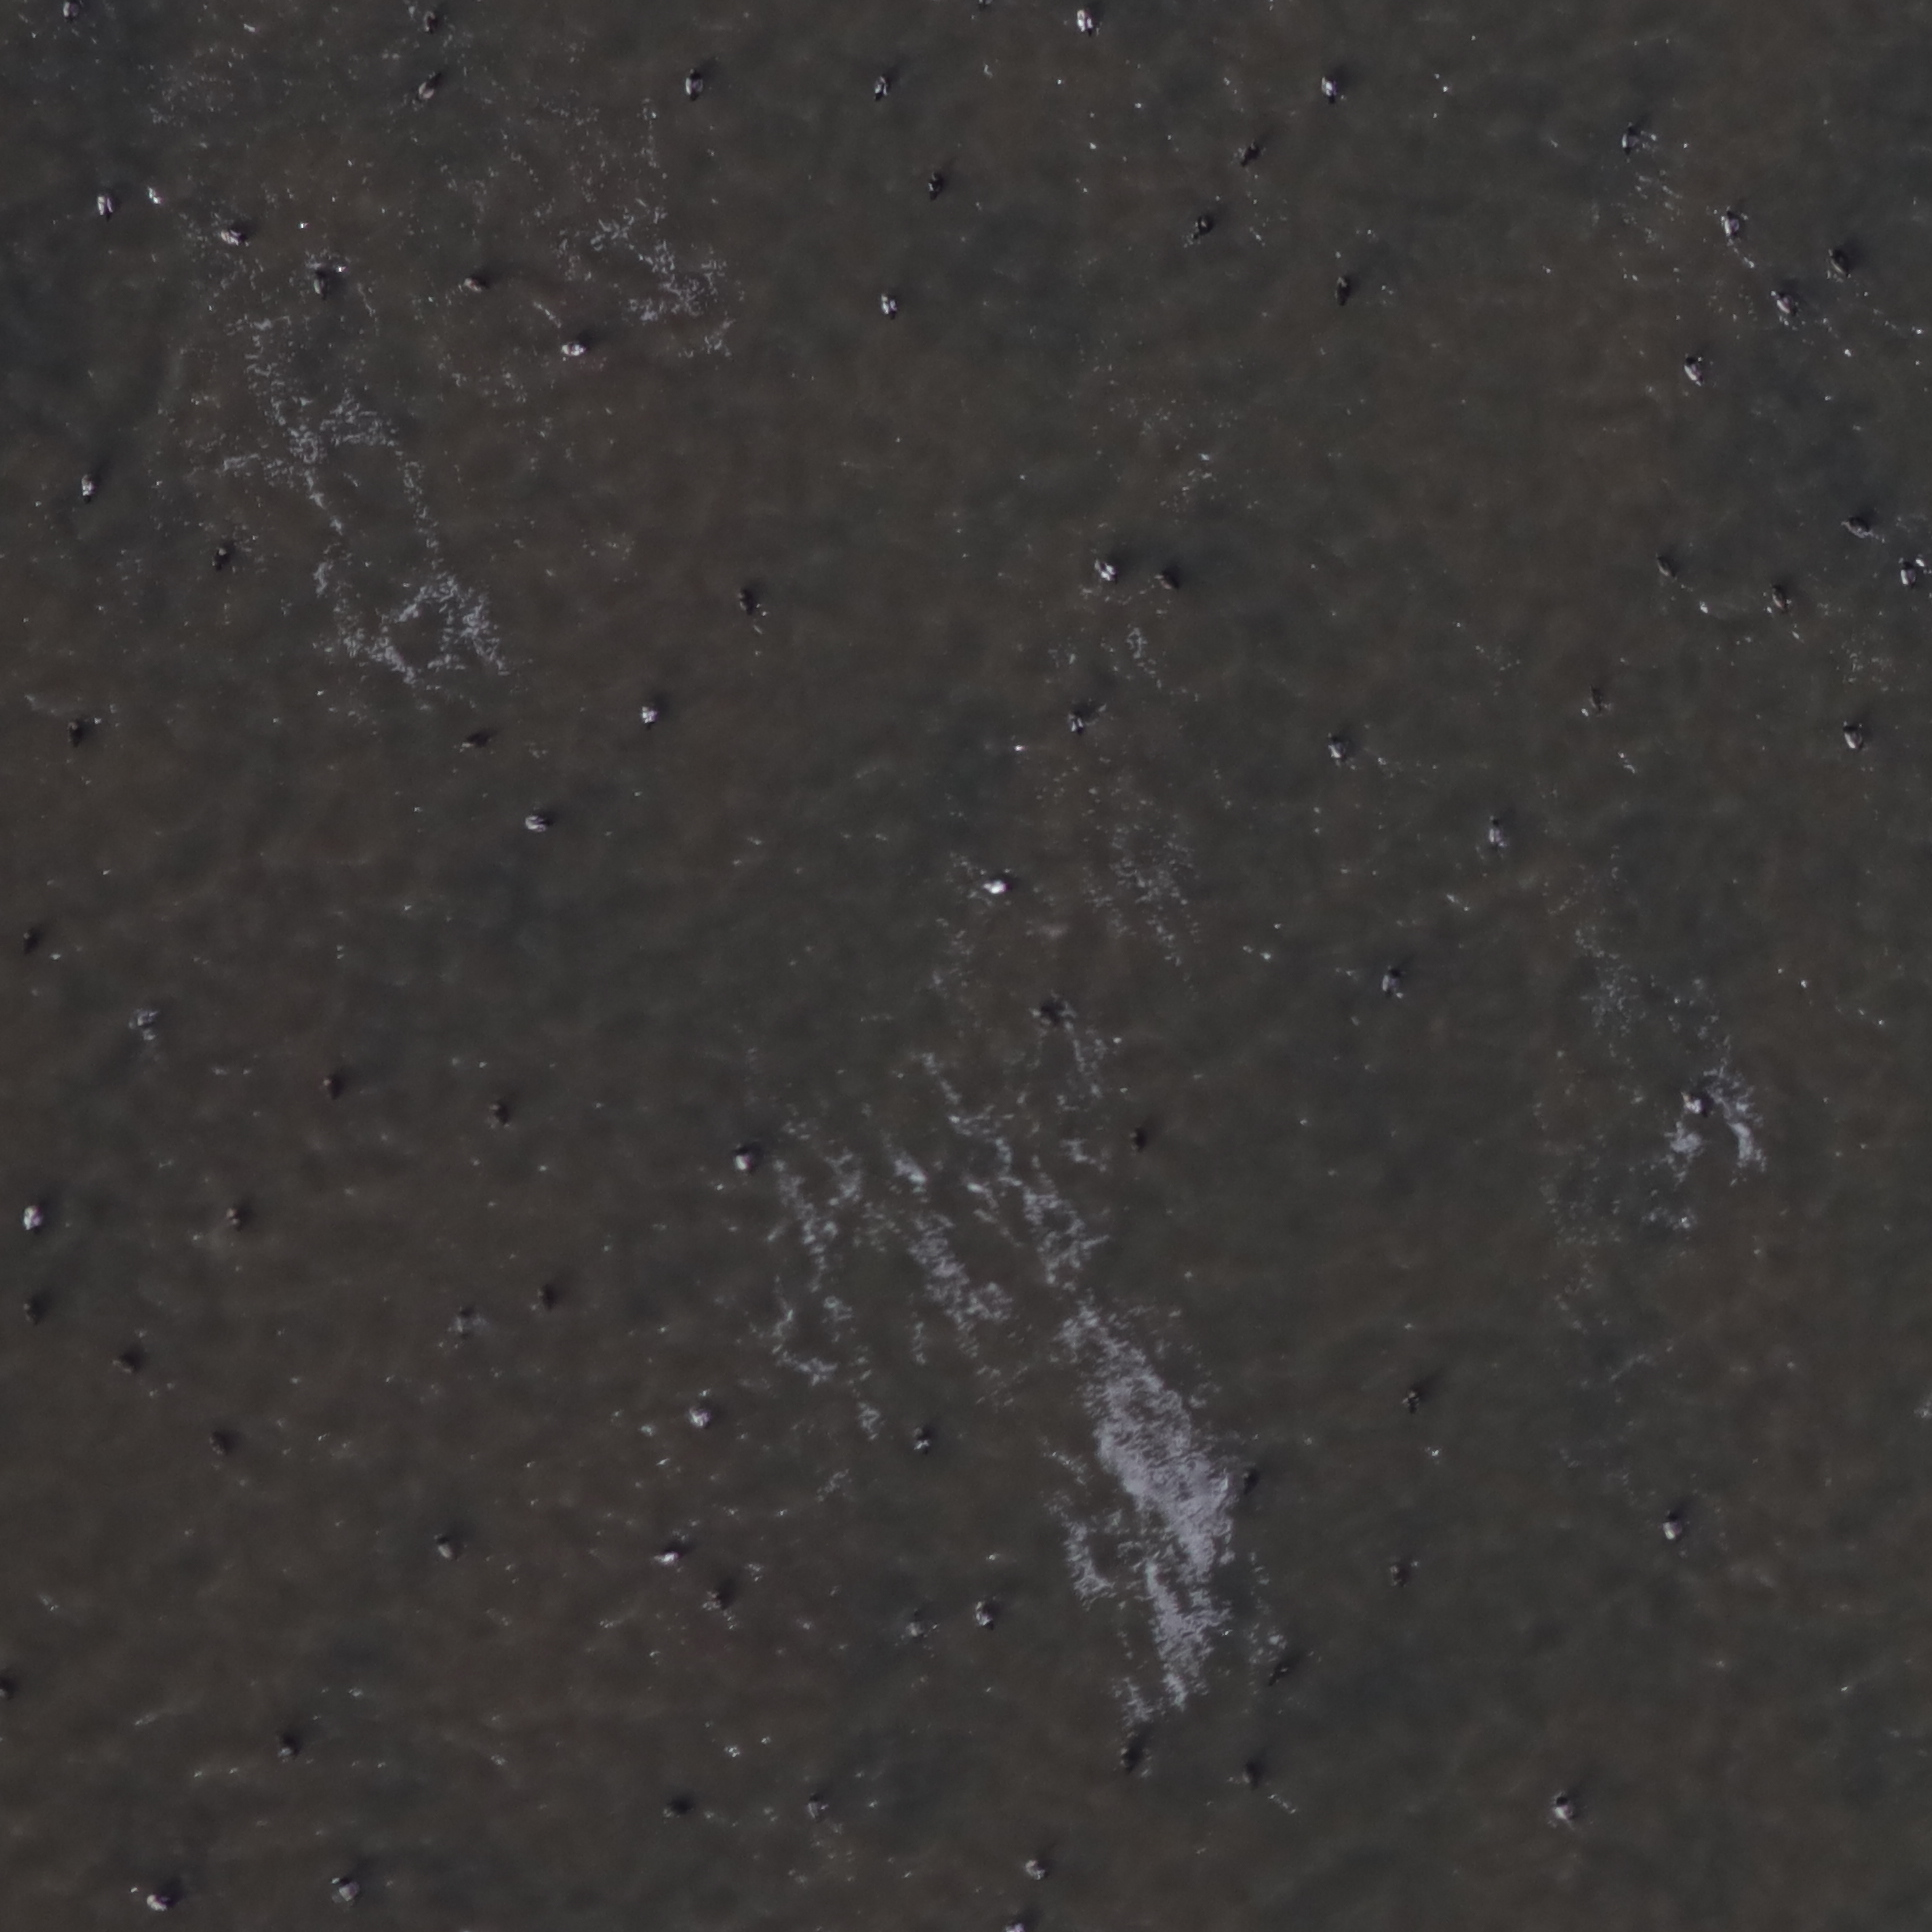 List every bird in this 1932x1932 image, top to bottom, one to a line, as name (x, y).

other bird (71, 8)
other bird (428, 19)
other bird (1085, 21)
other bird (692, 84)
other bird (1329, 87)
other bird (879, 89)
other bird (428, 90)
other bird (1628, 139)
other bird (1249, 156)
other bird (936, 182)
other bird (105, 205)
other bird (1199, 224)
other bird (1731, 224)
other bird (233, 236)
other bird (1838, 263)
other bird (470, 283)
other bird (317, 284)
other bird (1343, 291)
other bird (1783, 304)
other bird (887, 305)
other bird (571, 350)
other bird (1689, 368)
other bird (87, 486)
other bird (1861, 528)
other bird (218, 556)
other bird (1667, 564)
other bird (1104, 569)
other bird (1906, 575)
other bird (1169, 580)
other bird (1776, 594)
other bird (744, 601)
other bird (1597, 696)
other bird (645, 712)
other bird (1075, 721)
other bird (73, 730)
other bird (1854, 738)
other bird (467, 742)
other bird (1338, 750)
other bird (532, 822)
other bird (1494, 829)
other bird (996, 884)
other bird (27, 940)
other bird (1390, 981)
other bird (1044, 1016)
other bird (147, 1020)
other bird (331, 1089)
other bird (1691, 1104)
other bird (498, 1115)
other bird (1138, 1141)
other bird (747, 1160)
other bird (29, 1217)
other bird (234, 1218)
other bird (548, 1299)
other bird (29, 1313)
other bird (466, 1322)
other bird (124, 1364)
other bird (1410, 1403)
other bird (705, 1416)
other bird (921, 1438)
other bird (215, 1448)
other bird (1248, 1475)
other bird (1673, 1527)
other bird (445, 1550)
other bird (674, 1551)
other bird (1398, 1572)
other bird (714, 1602)
other bird (984, 1616)
other bird (917, 1627)
other bird (1282, 1668)
other bird (280, 1750)
other bird (1122, 1758)
other bird (1248, 1773)
other bird (1561, 1802)
other bird (811, 1804)
other bird (674, 1813)
other bird (1038, 1870)
other bird (343, 1886)
other bird (155, 1902)